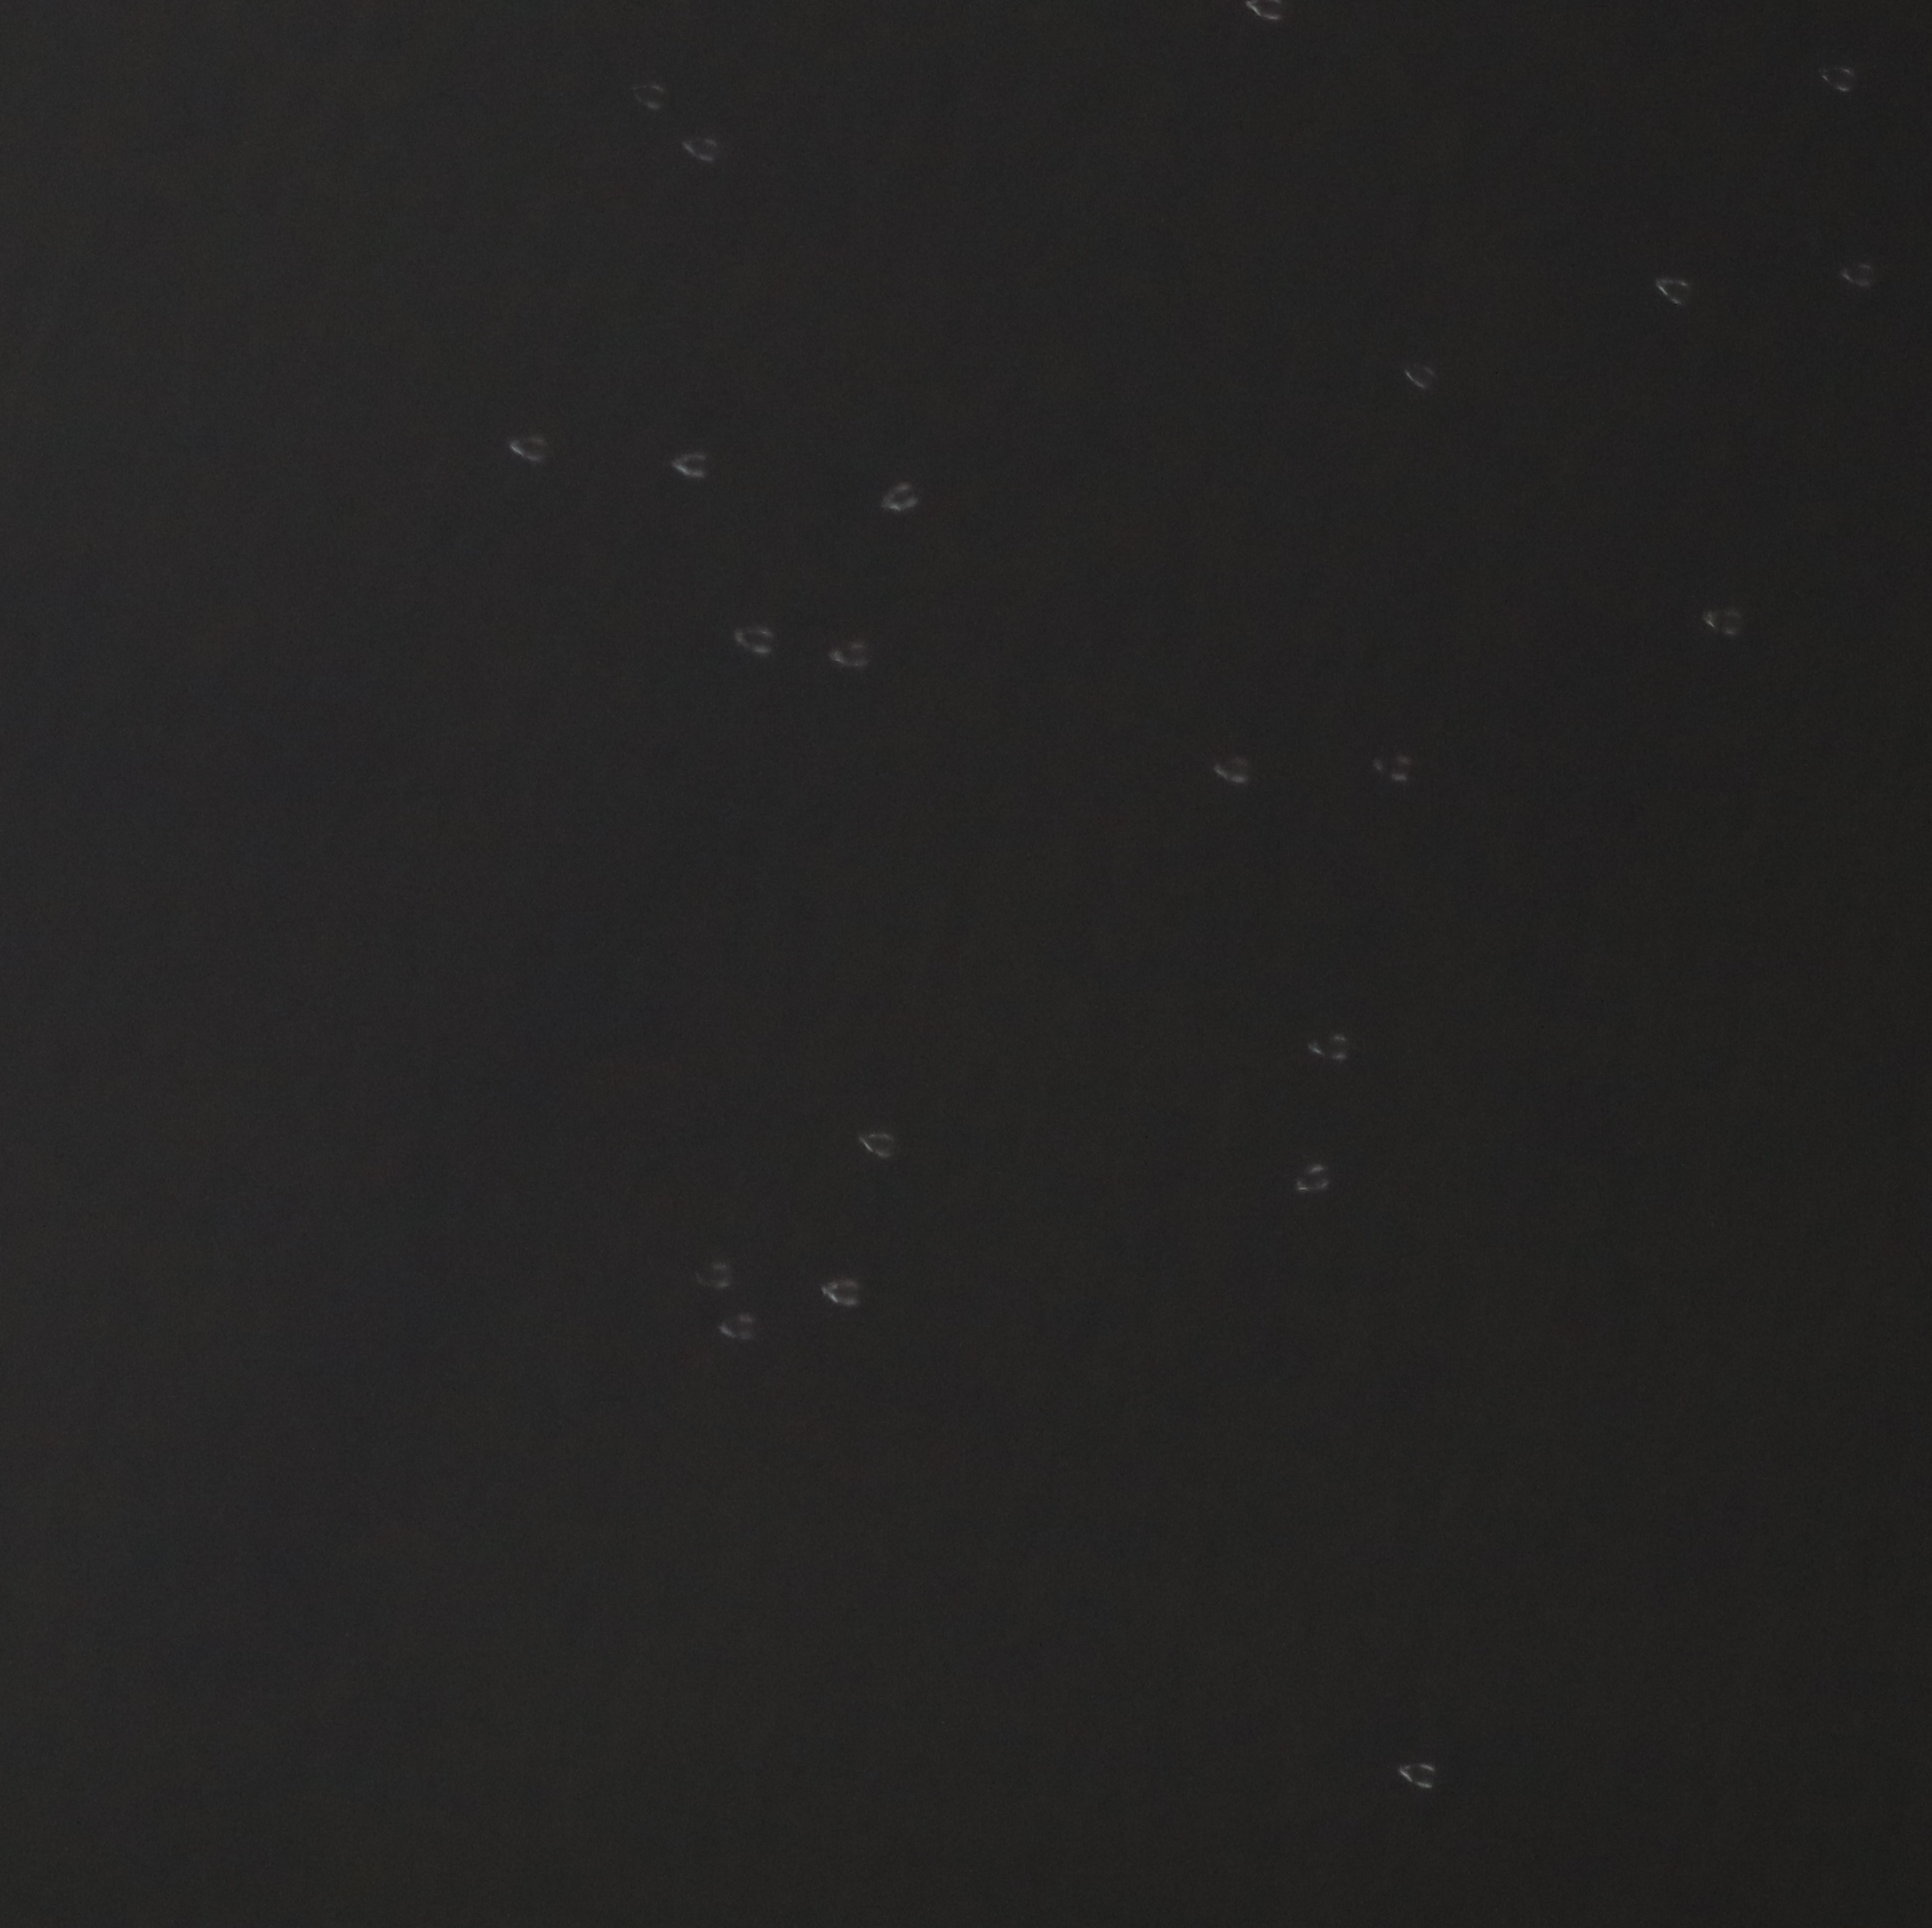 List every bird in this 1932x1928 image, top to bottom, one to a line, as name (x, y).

brant (1271, 8)
brant (1839, 80)
brant (652, 95)
brant (705, 150)
brant (1859, 267)
brant (1678, 289)
brant (1424, 371)
brant (527, 446)
brant (687, 461)
brant (902, 497)
brant (1736, 617)
brant (759, 647)
brant (862, 654)
brant (1230, 770)
brant (1394, 771)
brant (1328, 1047)
brant (883, 1139)
brant (1319, 1178)
brant (713, 1268)
brant (843, 1293)
brant (736, 1330)
brant (1423, 1778)